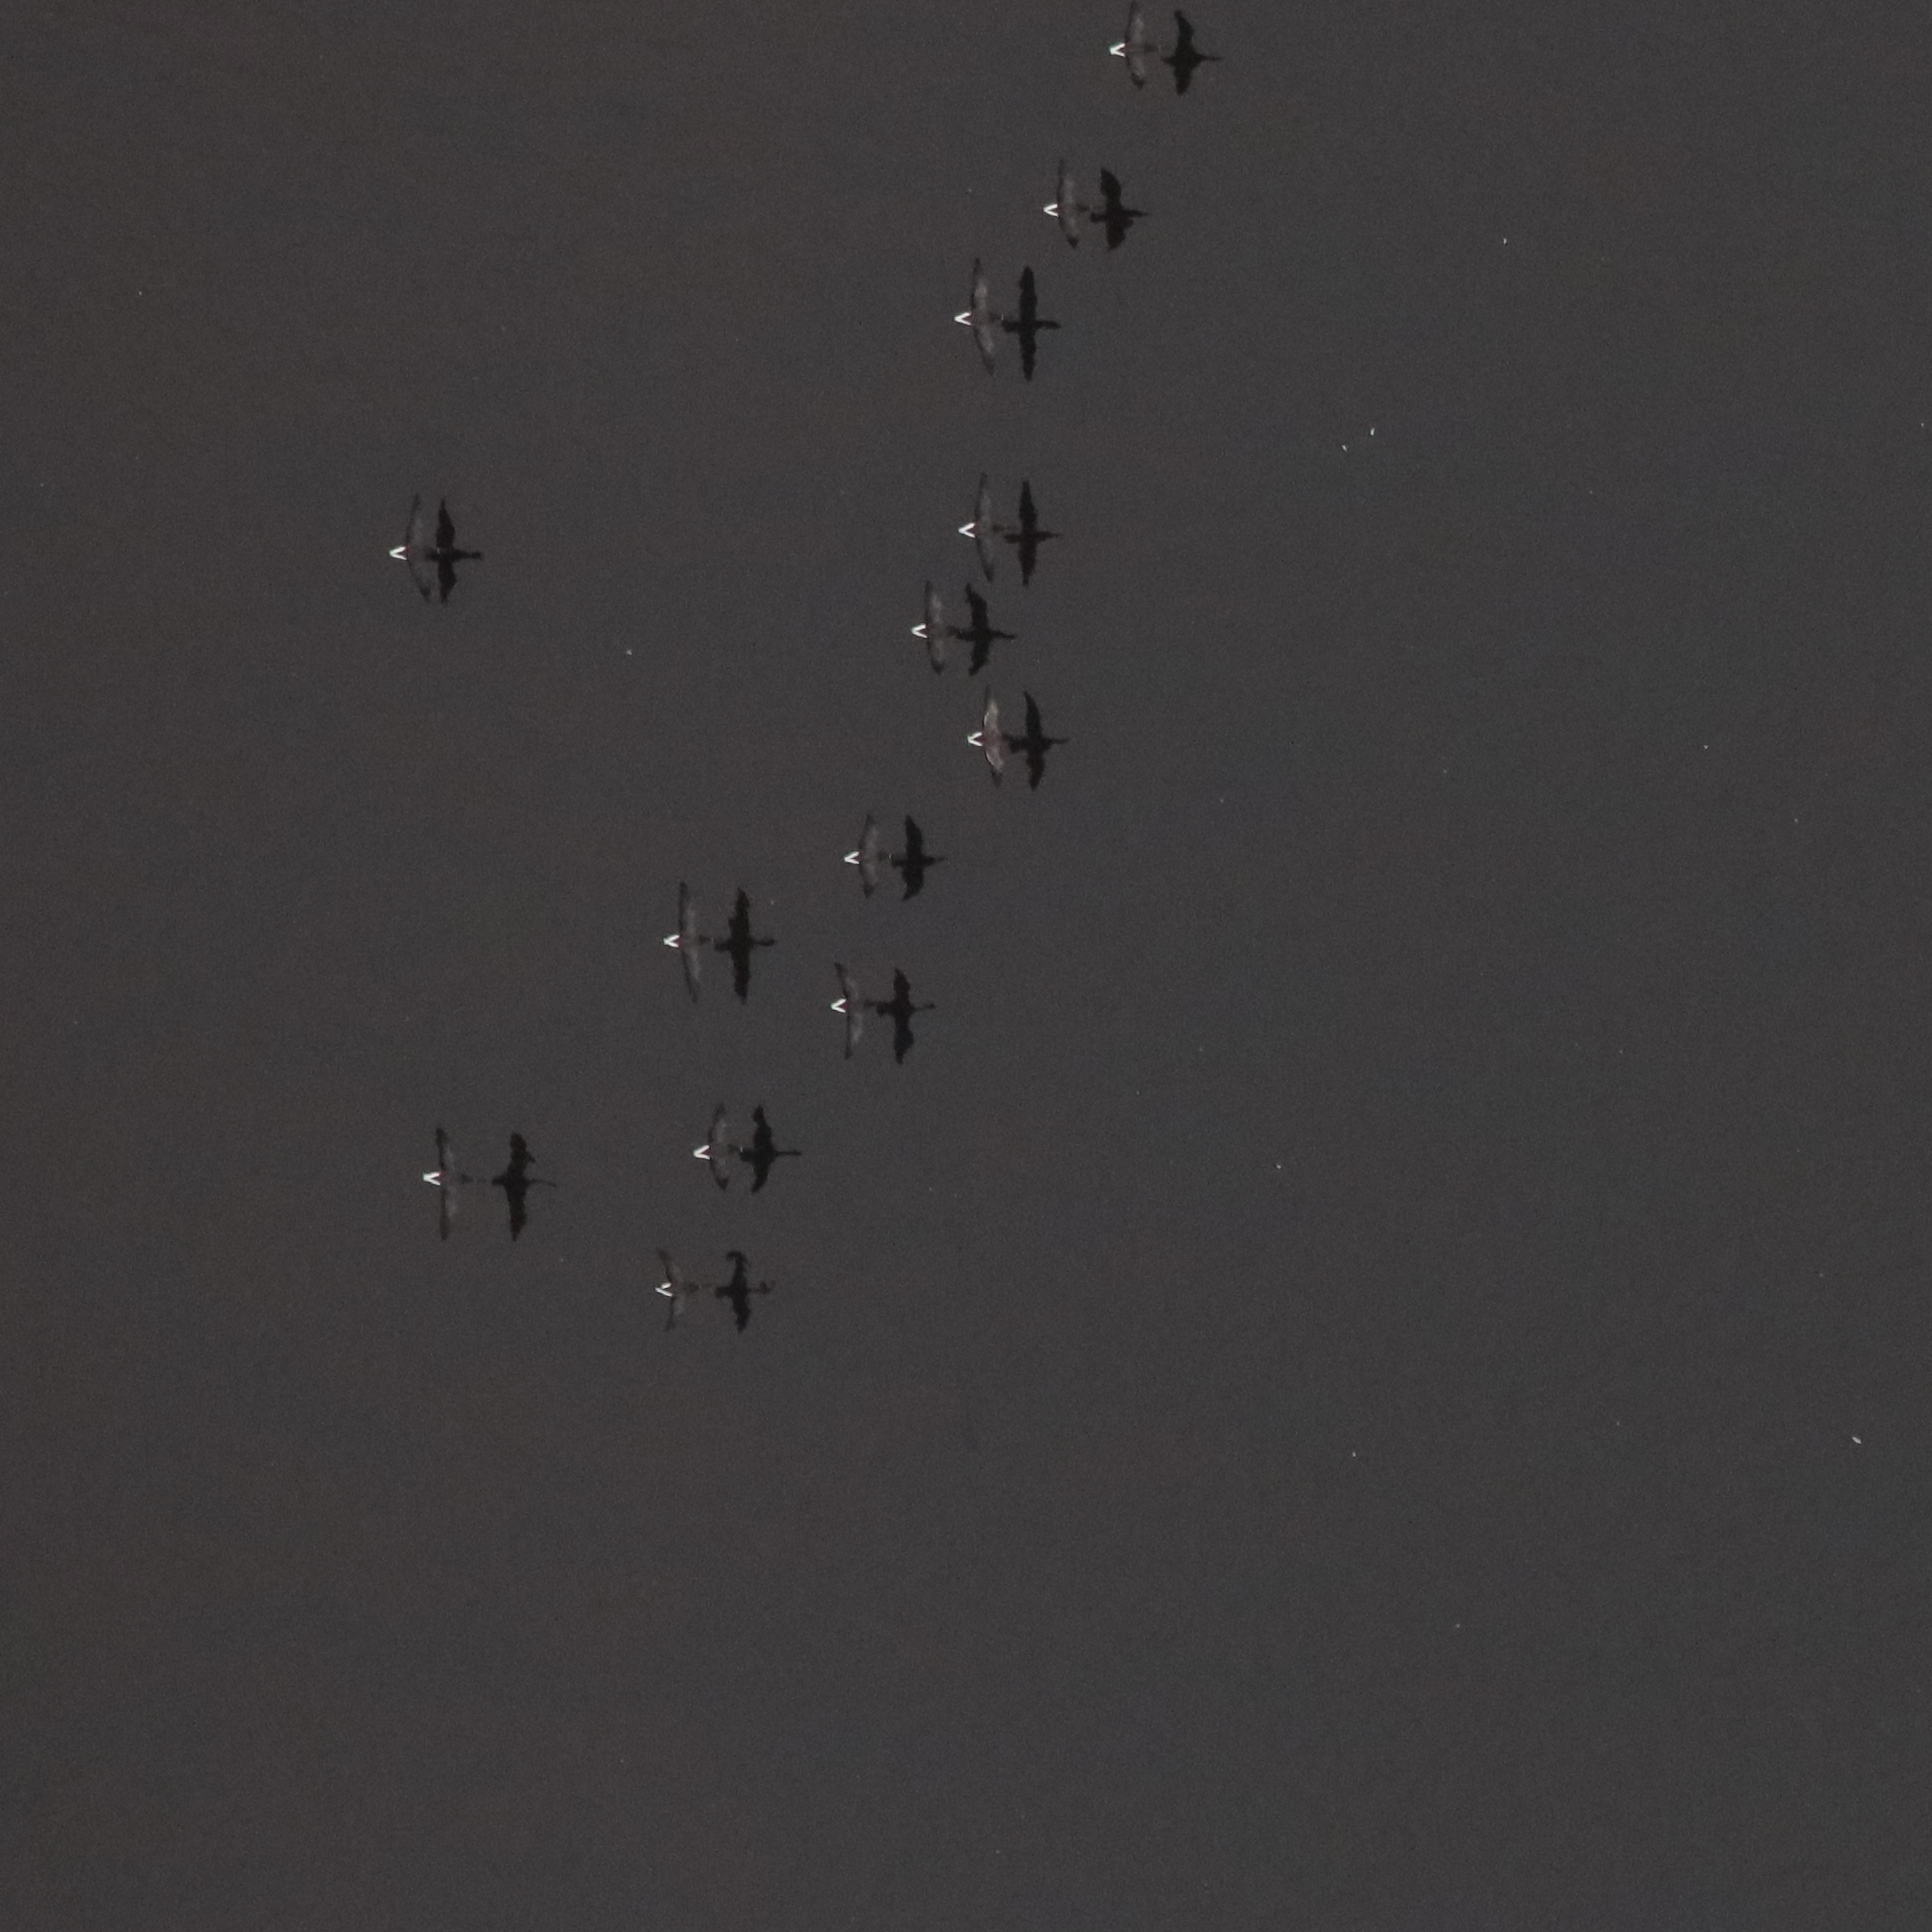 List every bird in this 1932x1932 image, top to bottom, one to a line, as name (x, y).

brant (1129, 47)
brant (1059, 206)
brant (974, 322)
brant (977, 528)
brant (415, 559)
brant (938, 636)
brant (993, 747)
brant (861, 858)
brant (685, 936)
brant (847, 1002)
brant (711, 1151)
brant (441, 1180)
brant (670, 1288)